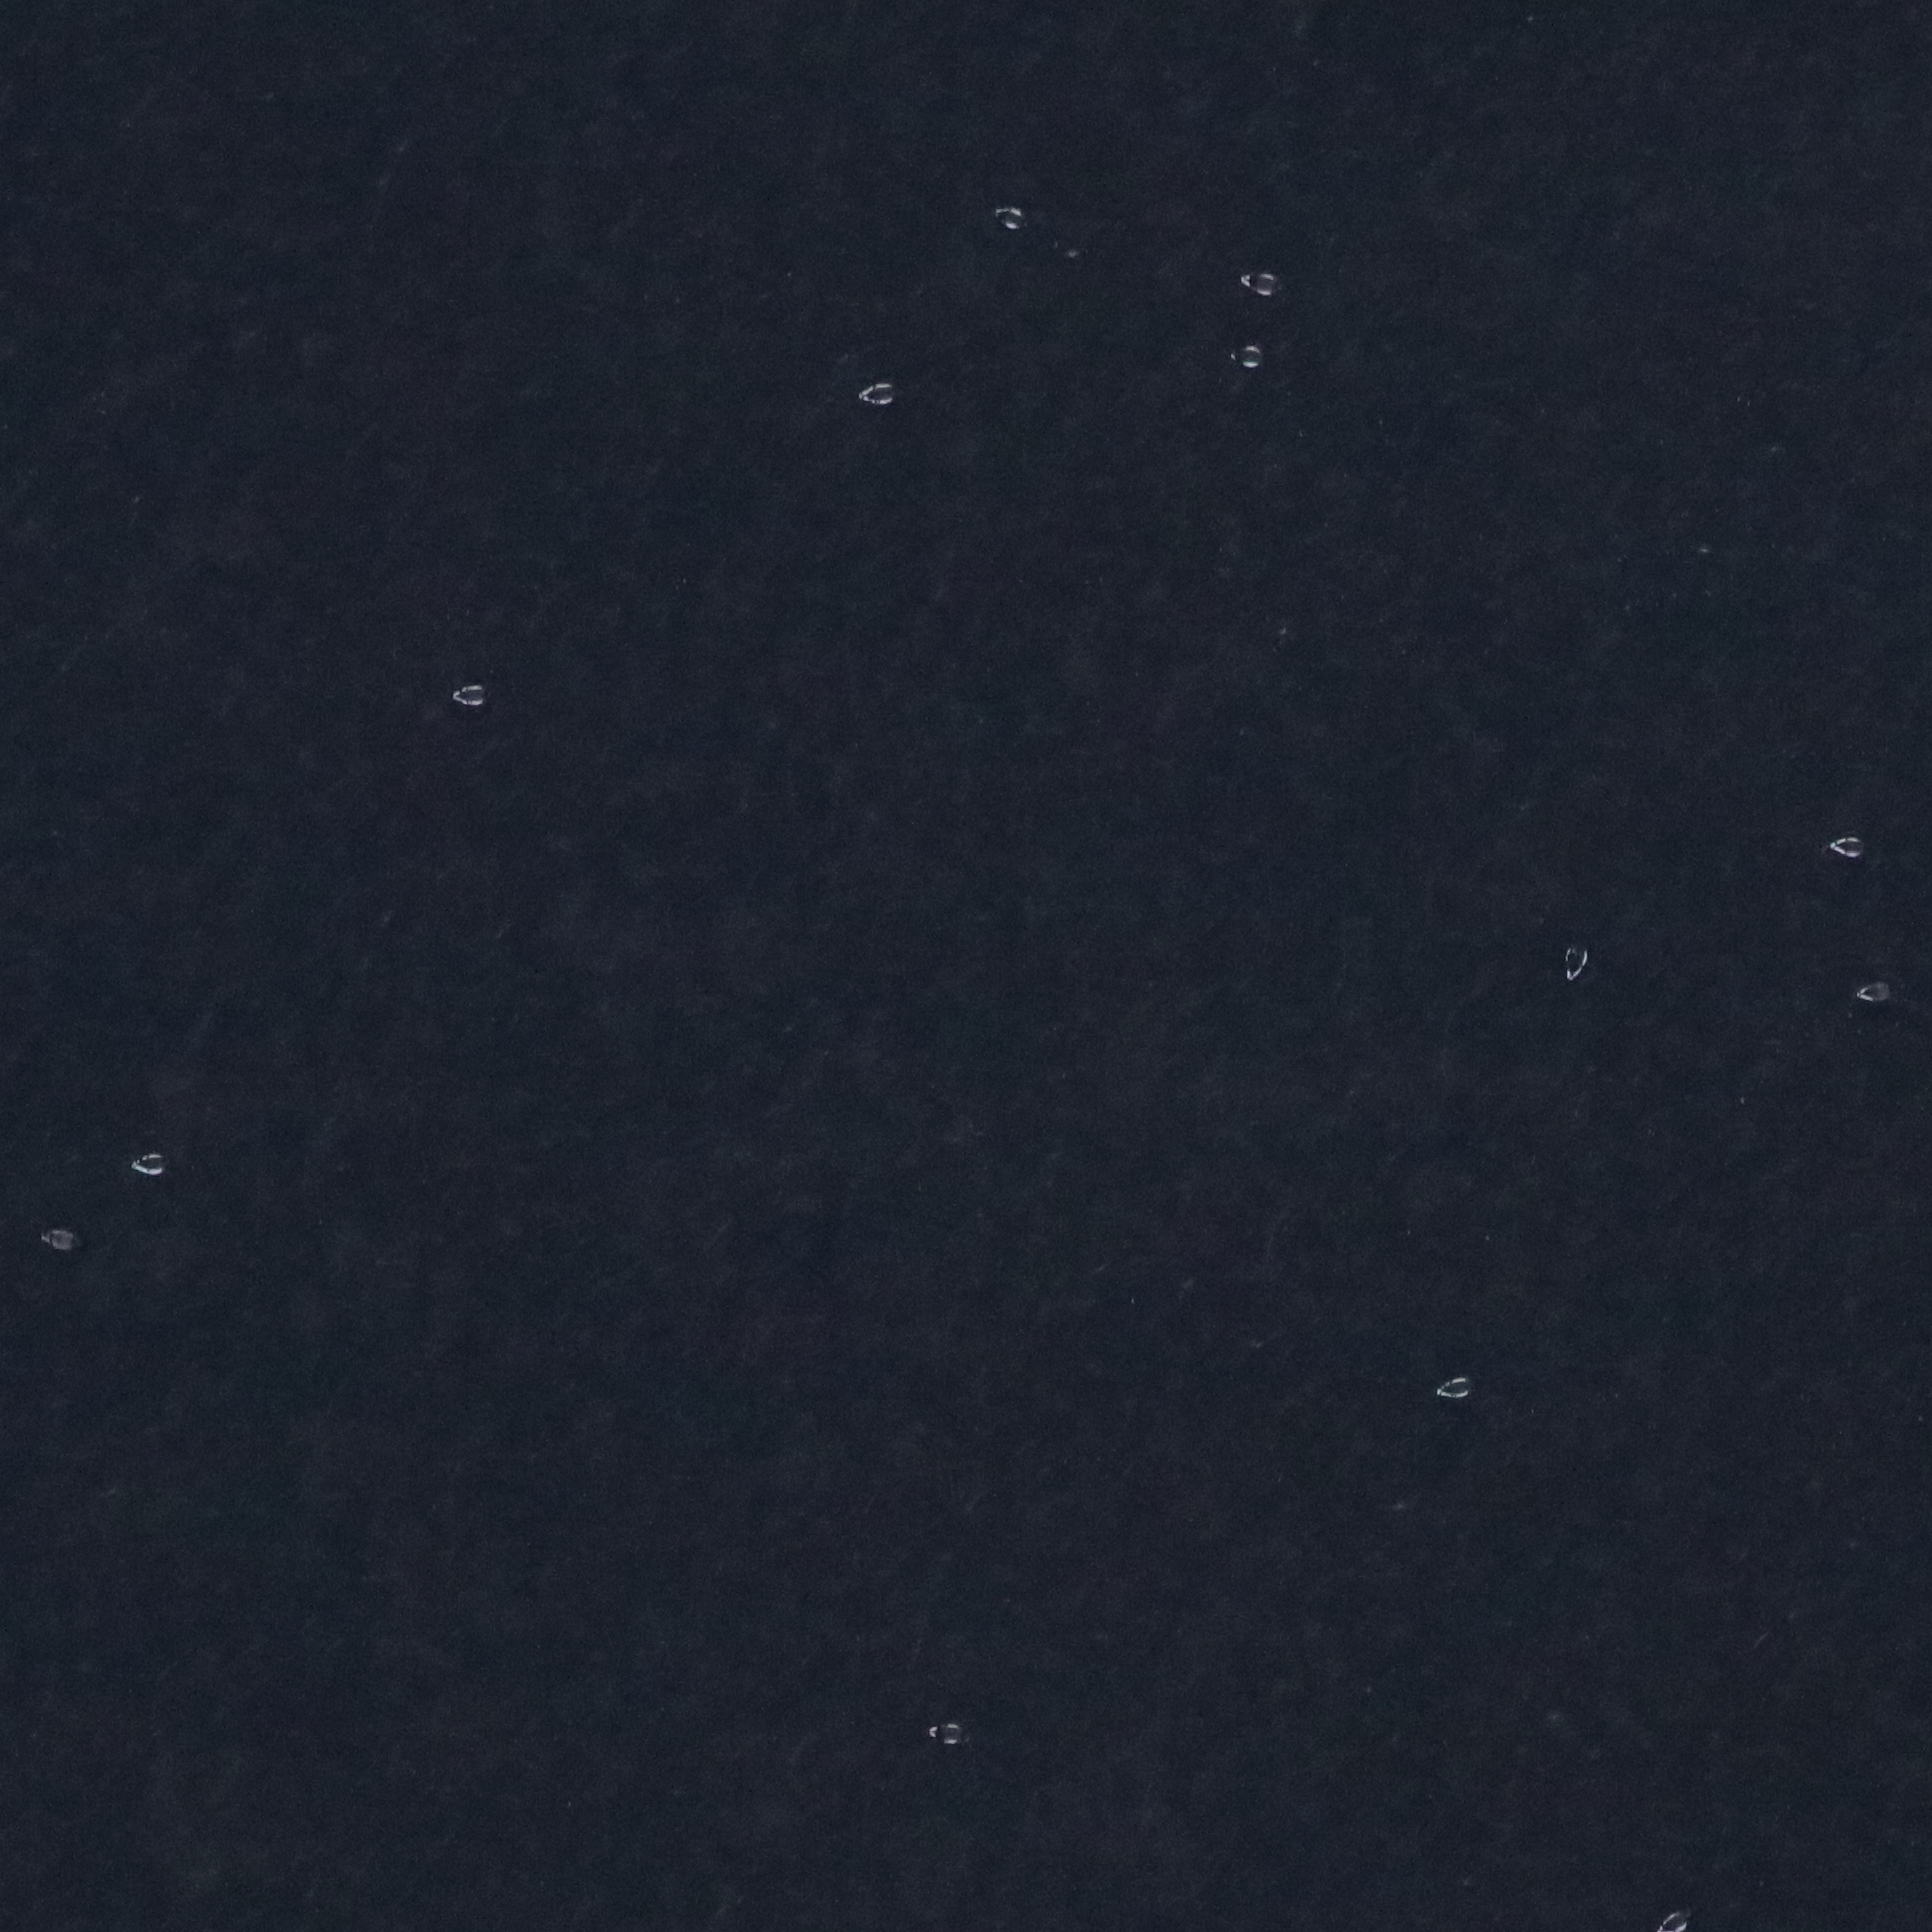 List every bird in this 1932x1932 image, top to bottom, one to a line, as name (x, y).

brant (1011, 219)
brant (1262, 284)
brant (1250, 356)
brant (880, 394)
brant (473, 695)
brant (1850, 847)
brant (1575, 960)
brant (1878, 992)
brant (150, 1162)
brant (62, 1241)
brant (1457, 1388)
brant (950, 1735)
brant (1675, 1923)